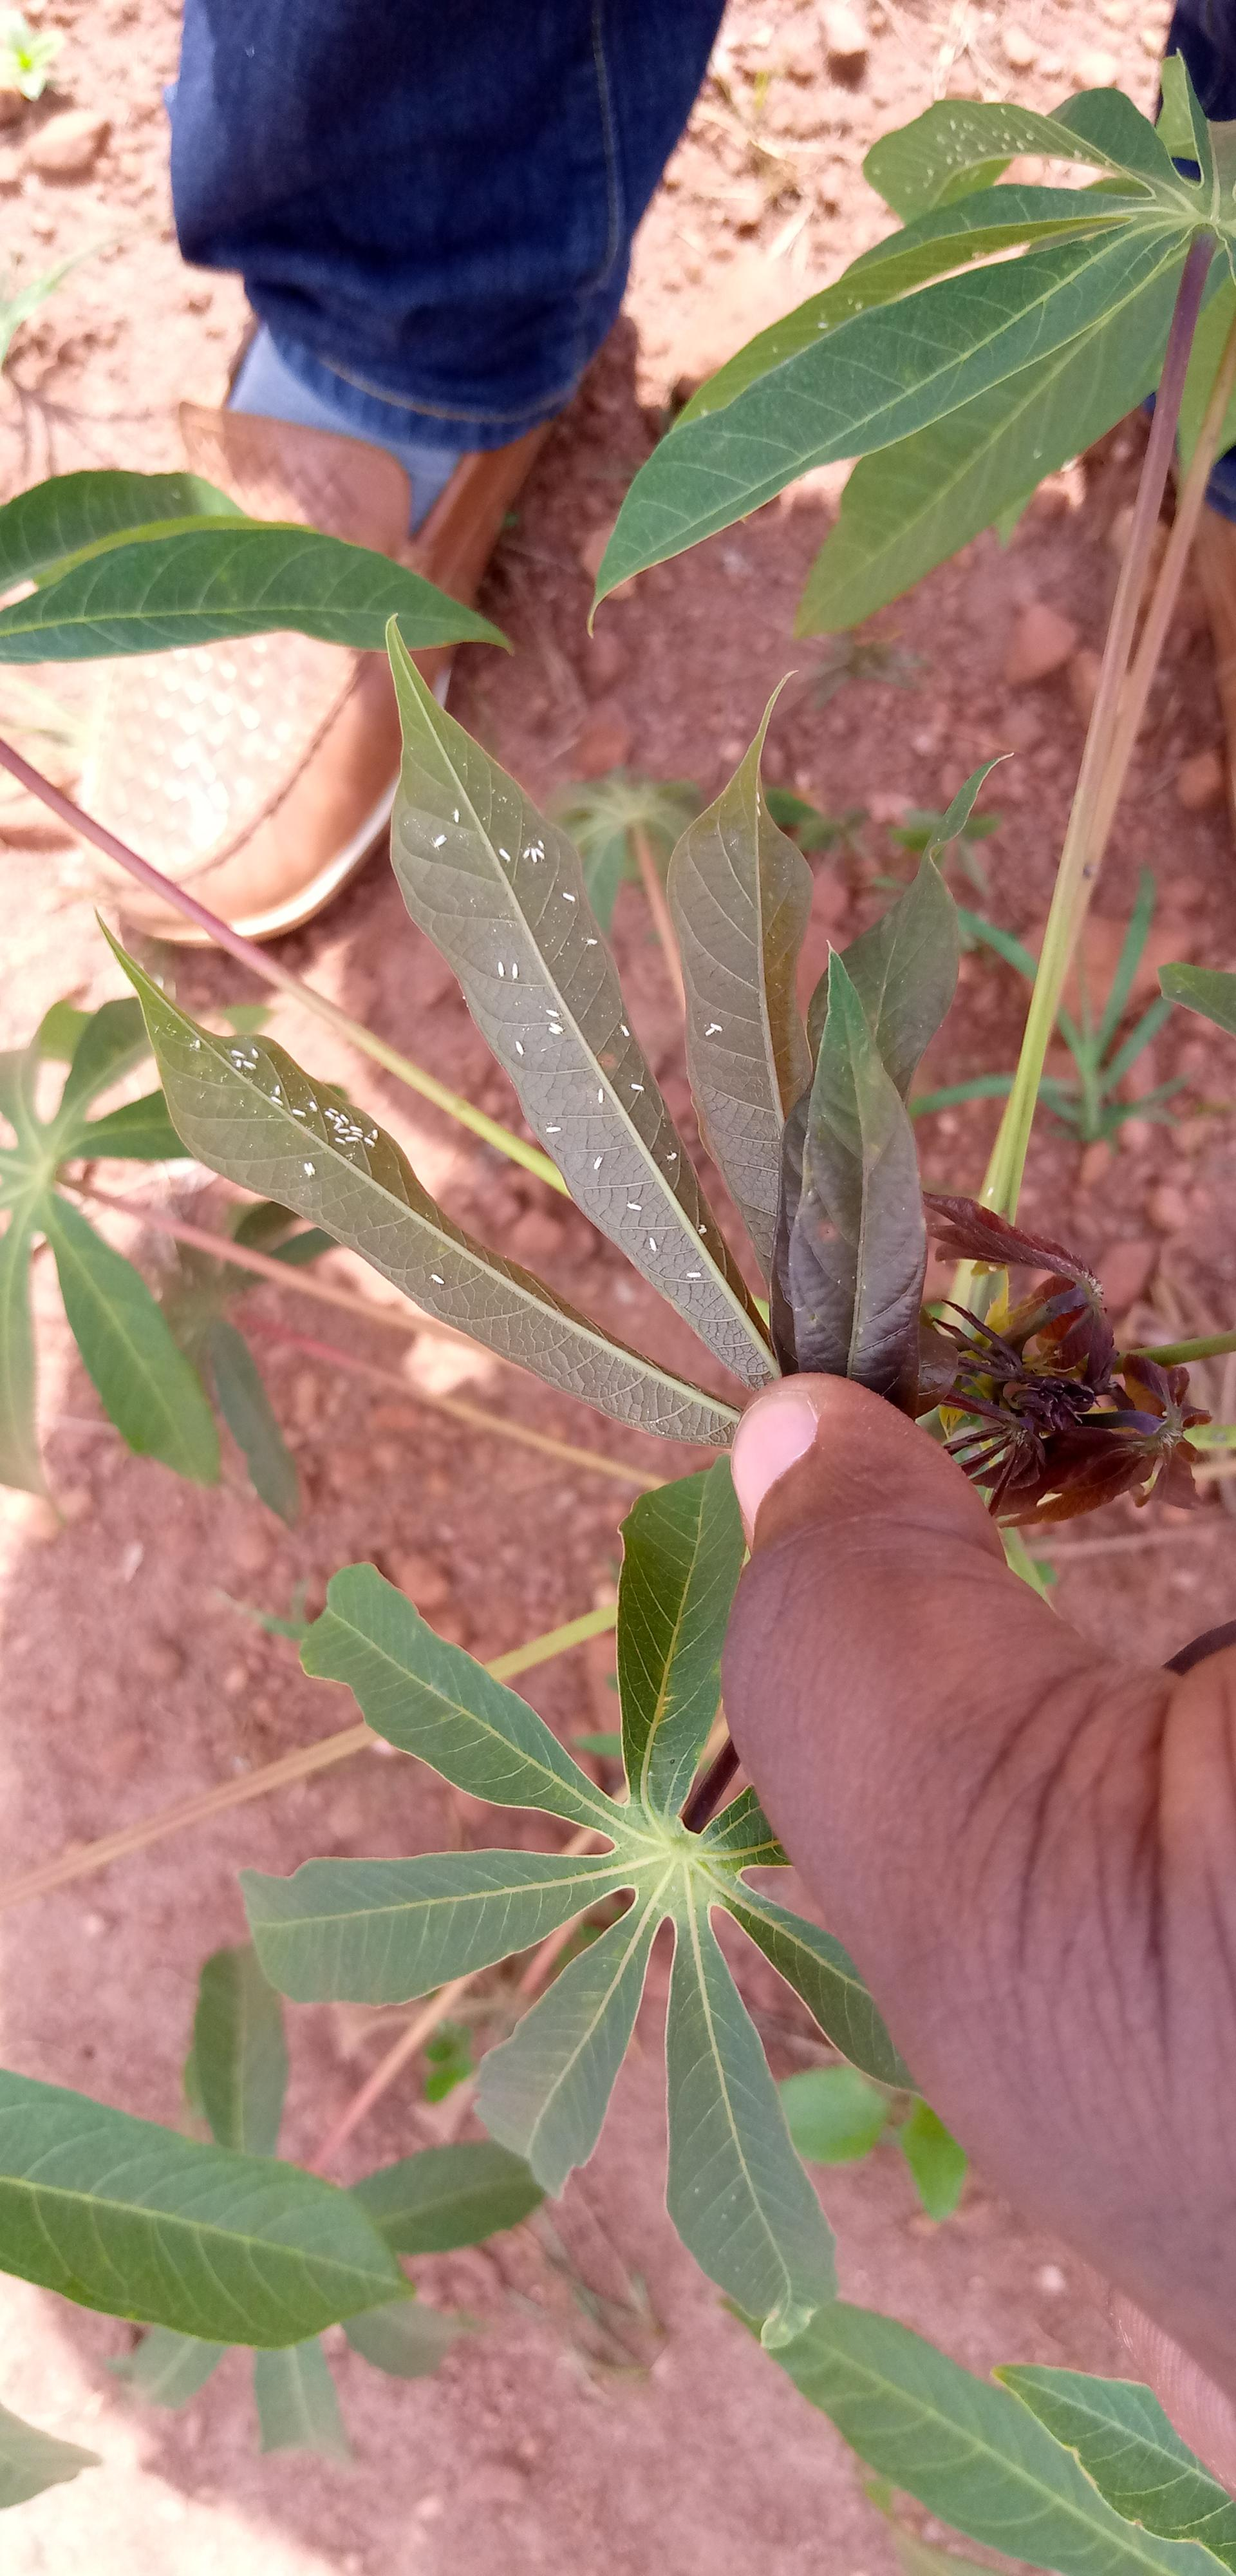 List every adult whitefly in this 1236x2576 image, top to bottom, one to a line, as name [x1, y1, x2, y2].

whitefly [452, 804, 464, 824]
whitefly [431, 832, 450, 850]
whitefly [537, 839, 547, 851]
whitefly [520, 847, 530, 860]
whitefly [530, 847, 538, 864]
whitefly [498, 848, 513, 863]
whitefly [535, 848, 545, 861]
whitefly [561, 891, 577, 904]
whitefly [584, 938, 600, 948]
whitefly [495, 960, 507, 979]
whitefly [510, 960, 520, 980]
whitefly [544, 1008, 562, 1019]
whitefly [548, 1021, 565, 1032]
whitefly [619, 1022, 633, 1039]
whitefly [709, 1022, 724, 1033]
whitefly [548, 1027, 563, 1037]
whitefly [704, 1027, 716, 1037]
whitefly [193, 1037, 203, 1050]
whitefly [514, 1039, 527, 1058]
whitefly [250, 1046, 261, 1060]
whitefly [230, 1048, 245, 1059]
whitefly [234, 1058, 243, 1069]
whitefly [243, 1059, 257, 1071]
whitefly [629, 1081, 646, 1094]
whitefly [274, 1083, 283, 1095]
whitefly [596, 1086, 606, 1105]
whitefly [270, 1095, 285, 1108]
whitefly [308, 1099, 318, 1113]
whitefly [292, 1108, 307, 1120]
whitefly [328, 1108, 339, 1115]
whitefly [324, 1110, 335, 1121]
whitefly [339, 1113, 351, 1126]
whitefly [335, 1116, 344, 1126]
whitefly [332, 1122, 341, 1130]
whitefly [350, 1124, 364, 1133]
whitefly [543, 1126, 563, 1135]
whitefly [337, 1128, 351, 1135]
whitefly [371, 1128, 379, 1141]
whitefly [351, 1132, 363, 1139]
whitefly [344, 1135, 359, 1143]
whitefly [333, 1137, 346, 1147]
whitefly [363, 1137, 377, 1148]
whitefly [670, 1151, 679, 1159]
whitefly [664, 1153, 674, 1162]
whitefly [592, 1155, 604, 1172]
whitefly [308, 1162, 316, 1177]
whitefly [304, 1162, 312, 1177]
whitefly [624, 1201, 644, 1213]
whitefly [697, 1227, 707, 1235]
whitefly [646, 1235, 660, 1253]
whitefly [684, 1271, 704, 1280]
whitefly [428, 1272, 445, 1286]